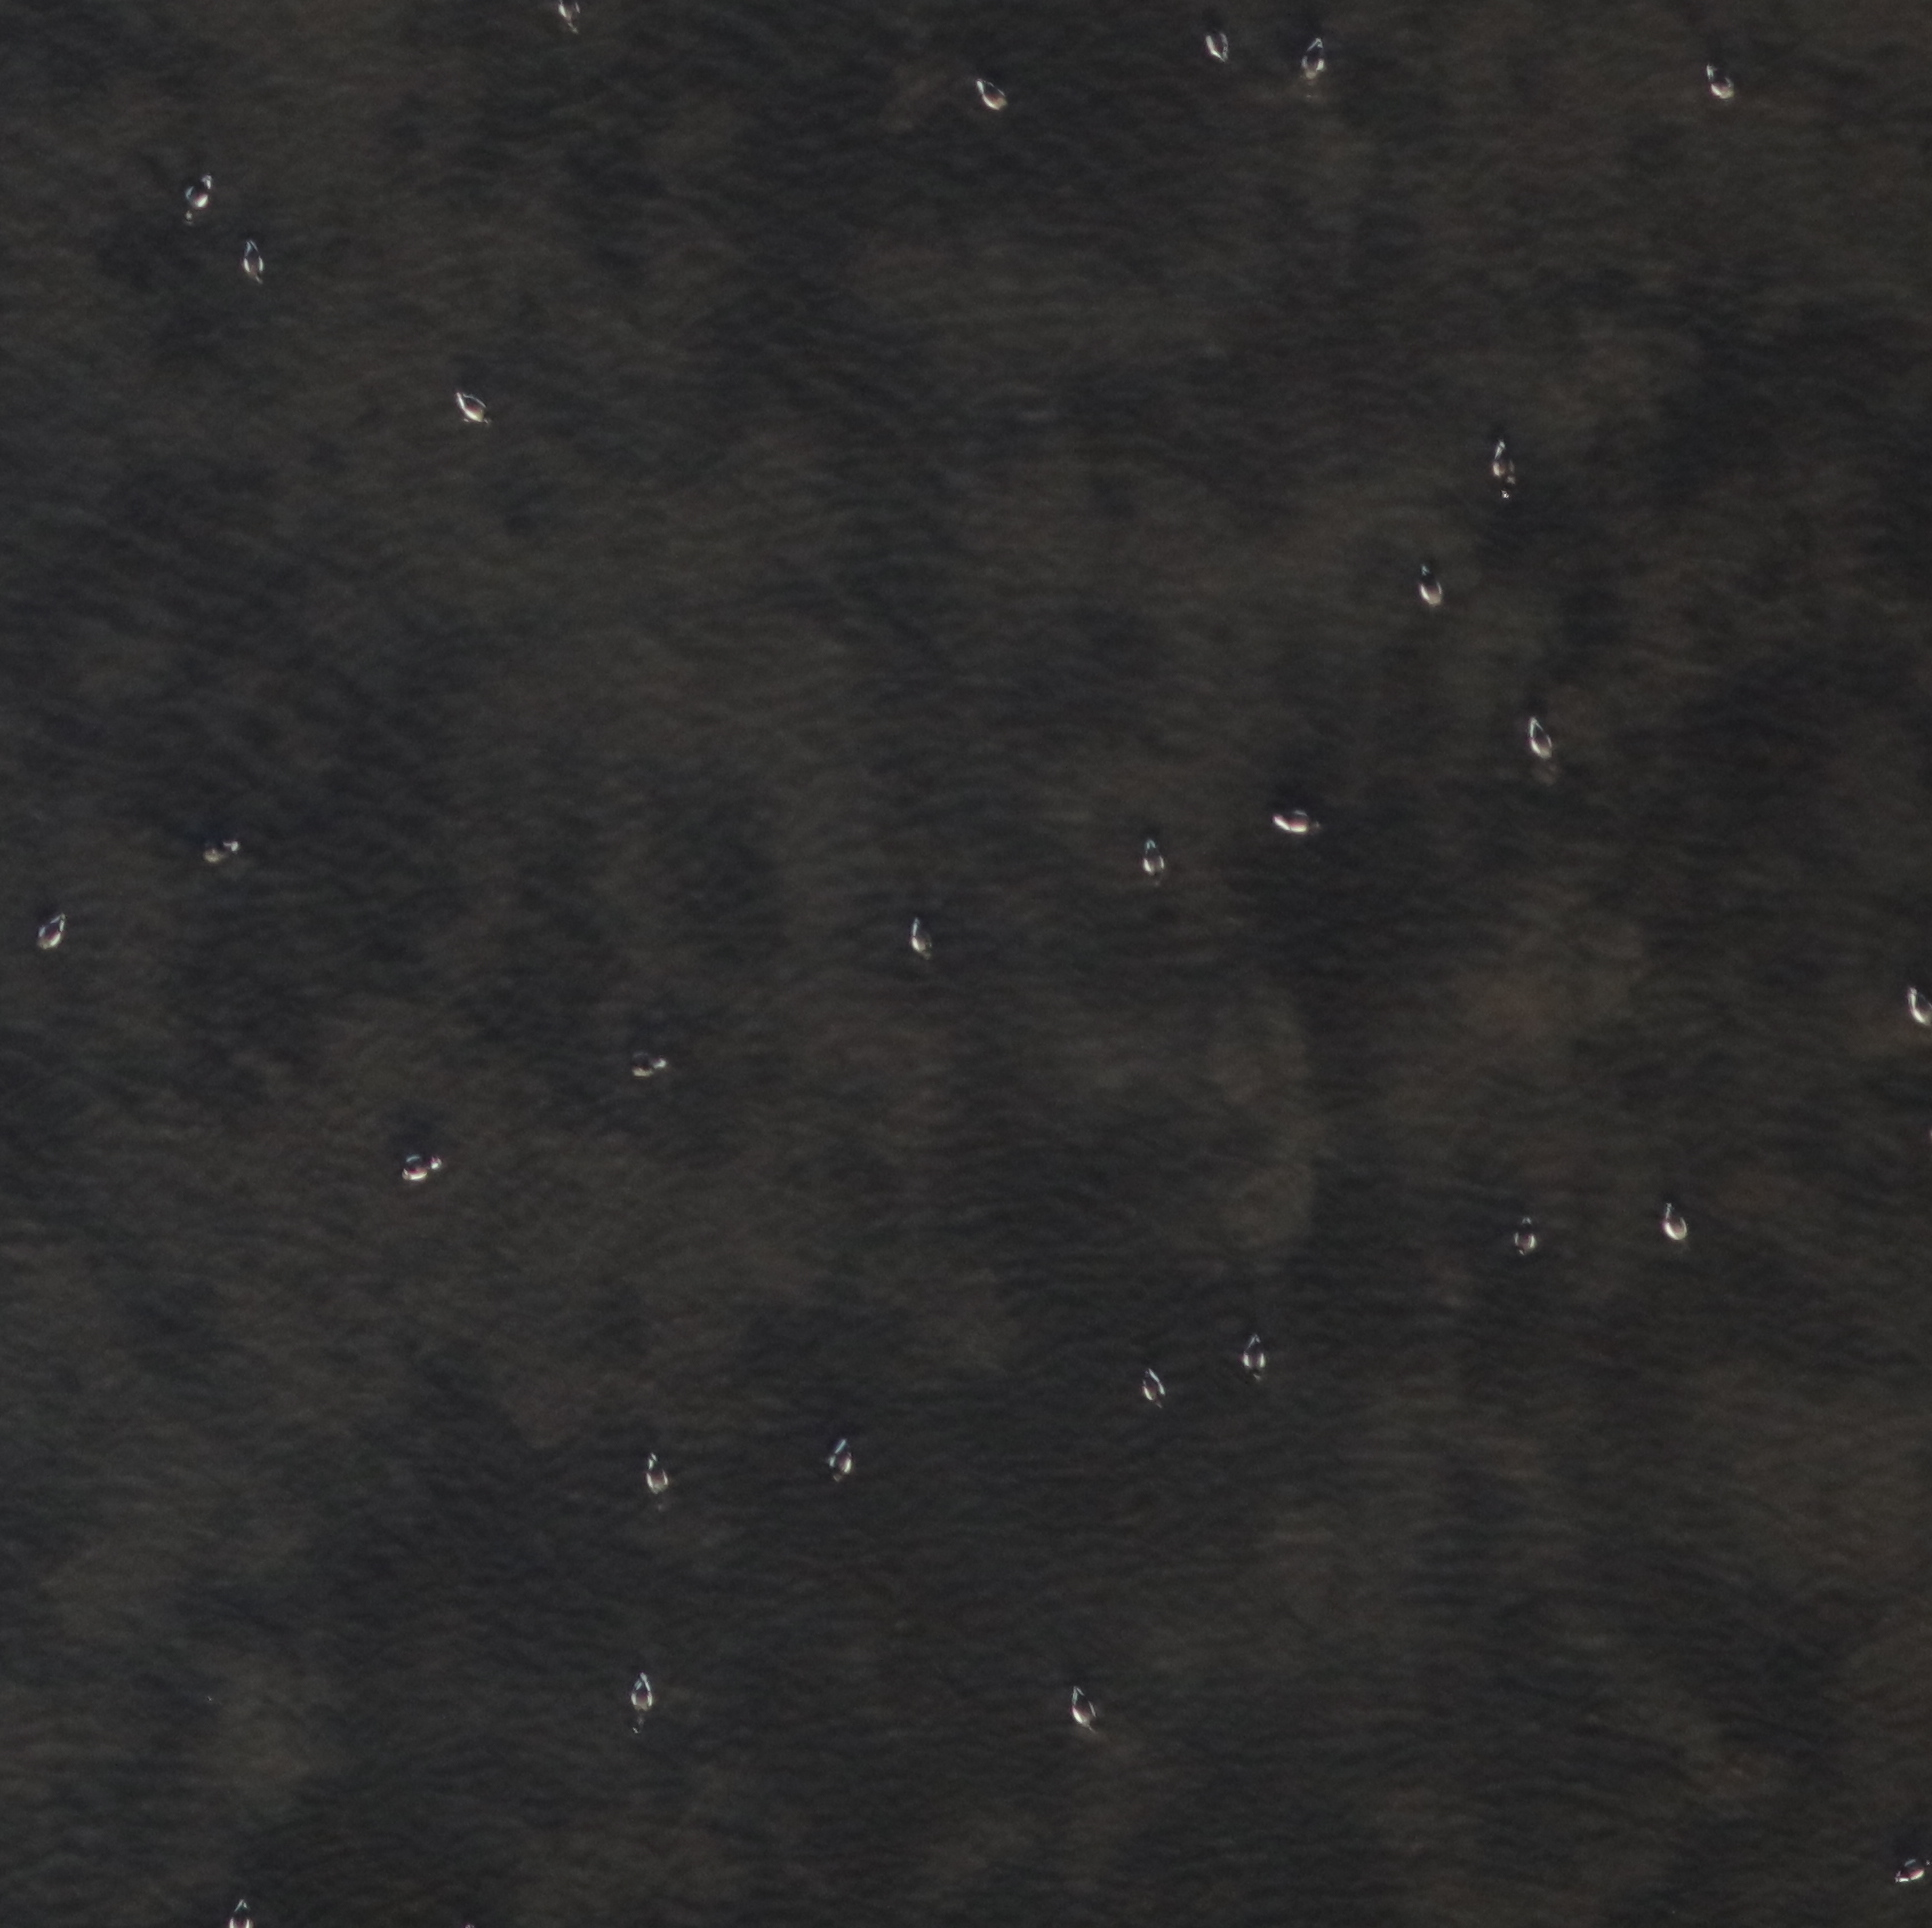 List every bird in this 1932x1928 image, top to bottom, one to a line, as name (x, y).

brant (568, 10)
brant (1215, 42)
brant (1315, 60)
brant (1722, 83)
brant (993, 94)
brant (198, 197)
brant (253, 262)
brant (474, 409)
brant (1505, 469)
brant (1433, 588)
brant (1542, 742)
brant (1296, 823)
brant (220, 852)
brant (1154, 860)
brant (50, 932)
brant (921, 938)
brant (1926, 1011)
brant (647, 1064)
brant (419, 1167)
brant (1675, 1223)
brant (1525, 1240)
brant (1255, 1357)
brant (1153, 1386)
brant (841, 1460)
brant (656, 1477)
brant (642, 1697)
brant (1085, 1708)
brant (1913, 1871)
brant (238, 1913)